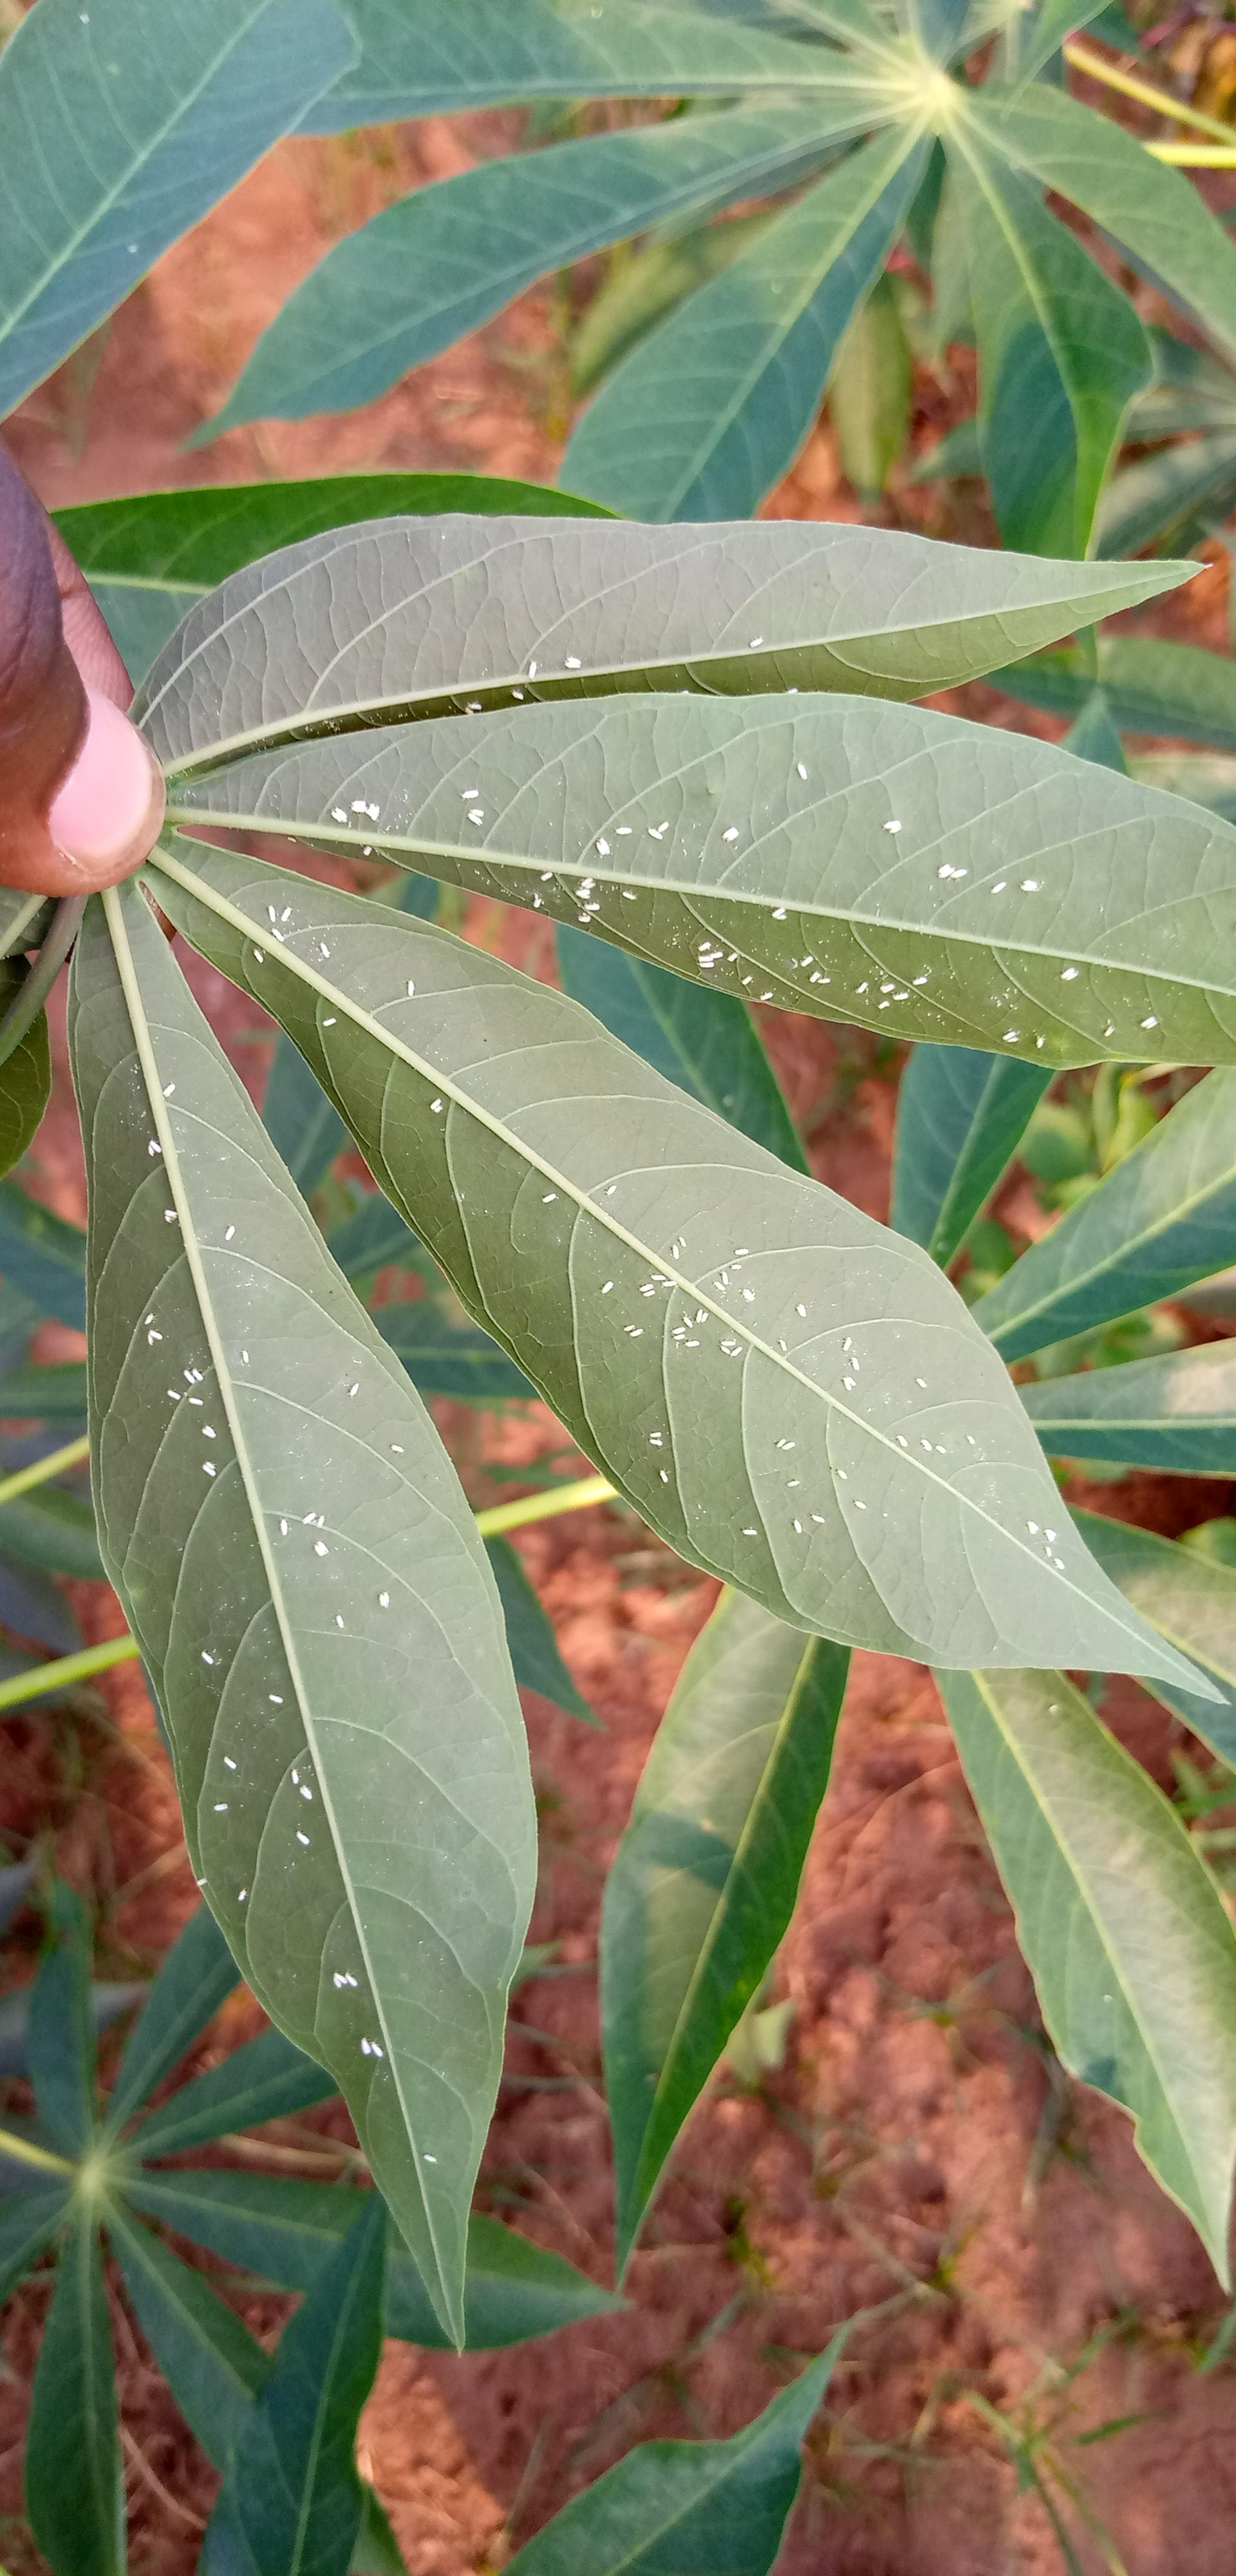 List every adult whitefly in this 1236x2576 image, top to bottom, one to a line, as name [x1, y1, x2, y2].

whitefly [77, 10, 95, 26]
whitefly [125, 241, 139, 255]
whitefly [747, 634, 765, 649]
whitefly [565, 656, 581, 664]
whitefly [526, 660, 537, 680]
whitefly [563, 662, 581, 670]
whitefly [787, 687, 799, 694]
whitefly [508, 687, 527, 701]
whitefly [465, 701, 482, 711]
whitefly [464, 706, 475, 715]
whitefly [795, 760, 811, 786]
whitefly [457, 787, 482, 800]
whitefly [350, 798, 366, 806]
whitefly [368, 803, 375, 817]
whitefly [371, 805, 380, 821]
whitefly [351, 806, 368, 813]
whitefly [333, 806, 348, 822]
whitefly [469, 809, 485, 817]
whitefly [331, 810, 342, 822]
whitefly [467, 812, 483, 828]
whitefly [883, 820, 903, 829]
whitefly [657, 820, 671, 833]
whitefly [613, 823, 633, 837]
whitefly [720, 824, 740, 843]
whitefly [888, 826, 903, 835]
whitefly [645, 826, 663, 842]
whitefly [599, 838, 612, 857]
whitefly [595, 842, 606, 857]
whitefly [360, 844, 373, 859]
whitefly [937, 864, 951, 873]
whitefly [938, 867, 956, 879]
whitefly [951, 868, 968, 880]
whitefly [538, 869, 554, 883]
whitefly [577, 876, 599, 889]
whitefly [987, 878, 1008, 896]
whitefly [1021, 879, 1038, 885]
whitefly [1018, 884, 1039, 893]
whitefly [573, 889, 594, 900]
whitefly [531, 889, 544, 911]
whitefly [621, 891, 639, 903]
whitefly [582, 900, 602, 913]
whitefly [268, 904, 277, 923]
whitefly [281, 905, 292, 923]
whitefly [771, 908, 785, 918]
whitefly [576, 911, 595, 927]
whitefly [776, 914, 787, 921]
whitefly [268, 927, 286, 944]
whitefly [695, 940, 713, 952]
whitefly [319, 941, 332, 960]
whitefly [251, 947, 264, 964]
whitefly [709, 950, 724, 958]
whitefly [725, 950, 741, 966]
whitefly [696, 953, 714, 961]
whitefly [800, 954, 816, 969]
whitefly [696, 961, 715, 969]
whitefly [1057, 964, 1081, 982]
whitefly [808, 970, 822, 984]
whitefly [740, 974, 753, 987]
whitefly [910, 974, 929, 987]
whitefly [816, 977, 831, 985]
whitefly [405, 978, 418, 999]
whitefly [853, 980, 870, 997]
whitefly [878, 983, 897, 995]
whitefly [758, 990, 776, 1002]
whitefly [892, 991, 910, 1002]
whitefly [876, 999, 892, 1010]
whitefly [320, 1016, 339, 1028]
whitefly [1139, 1016, 1156, 1028]
whitefly [1145, 1020, 1158, 1030]
whitefly [1101, 1023, 1116, 1038]
whitefly [1002, 1030, 1016, 1042]
whitefly [1033, 1033, 1046, 1051]
whitefly [1006, 1036, 1019, 1043]
whitefly [162, 1080, 176, 1099]
whitefly [429, 1096, 442, 1110]
whitefly [435, 1104, 444, 1114]
whitefly [149, 1139, 163, 1154]
whitefly [147, 1145, 155, 1157]
whitefly [604, 1183, 619, 1197]
whitefly [540, 1190, 558, 1205]
whitefly [163, 1207, 178, 1218]
whitefly [164, 1215, 173, 1226]
whitefly [223, 1222, 238, 1244]
whitefly [677, 1235, 689, 1249]
whitefly [671, 1243, 681, 1260]
whitefly [733, 1245, 750, 1256]
whitefly [729, 1263, 742, 1271]
whitefly [720, 1269, 733, 1287]
whitefly [649, 1273, 666, 1282]
whitefly [712, 1279, 727, 1293]
whitefly [599, 1280, 615, 1297]
whitefly [661, 1280, 678, 1288]
whitefly [637, 1282, 655, 1293]
whitefly [740, 1285, 756, 1302]
whitefly [642, 1289, 656, 1298]
whitefly [791, 1300, 812, 1322]
whitefly [695, 1307, 702, 1323]
whitefly [143, 1311, 156, 1325]
whitefly [702, 1311, 709, 1323]
whitefly [680, 1313, 694, 1329]
whitefly [623, 1323, 637, 1332]
whitefly [671, 1325, 688, 1334]
whitefly [629, 1327, 646, 1338]
whitefly [148, 1329, 164, 1341]
whitefly [147, 1332, 153, 1347]
whitefly [671, 1334, 686, 1341]
whitefly [839, 1336, 856, 1351]
whitefly [718, 1338, 736, 1347]
whitefly [777, 1338, 790, 1352]
whitefly [682, 1338, 703, 1349]
whitefly [718, 1345, 731, 1356]
whitefly [731, 1346, 744, 1357]
whitefly [240, 1348, 251, 1365]
whitefly [848, 1353, 863, 1372]
whitefly [191, 1367, 205, 1383]
whitefly [183, 1367, 196, 1385]
whitefly [843, 1376, 852, 1392]
whitefly [847, 1376, 857, 1388]
whitefly [915, 1376, 930, 1390]
whitefly [345, 1380, 362, 1398]
whitefly [165, 1388, 181, 1401]
whitefly [185, 1394, 206, 1406]
whitefly [201, 1423, 218, 1440]
whitefly [648, 1430, 662, 1438]
whitefly [965, 1432, 977, 1446]
whitefly [894, 1434, 909, 1450]
whitefly [919, 1437, 933, 1454]
whitefly [775, 1437, 787, 1449]
whitefly [647, 1438, 664, 1448]
whitefly [782, 1440, 797, 1453]
whitefly [933, 1442, 949, 1457]
whitefly [388, 1443, 407, 1456]
whitefly [205, 1461, 215, 1470]
whitefly [200, 1464, 216, 1477]
whitefly [834, 1467, 850, 1482]
whitefly [657, 1468, 671, 1487]
whitefly [783, 1477, 801, 1489]
whitefly [852, 1498, 868, 1512]
whitefly [303, 1511, 318, 1526]
whitefly [812, 1513, 828, 1527]
whitefly [316, 1514, 326, 1529]
whitefly [279, 1516, 289, 1538]
whitefly [790, 1518, 804, 1536]
whitefly [1024, 1518, 1040, 1536]
whitefly [1044, 1526, 1057, 1543]
whitefly [739, 1528, 759, 1537]
whitefly [317, 1541, 330, 1555]
whitefly [1042, 1543, 1053, 1558]
whitefly [313, 1544, 323, 1557]
whitefly [1052, 1556, 1067, 1571]
whitefly [383, 1591, 390, 1612]
whitefly [379, 1593, 384, 1608]
whitefly [334, 1613, 346, 1630]
whitefly [198, 1649, 216, 1667]
whitefly [267, 1692, 285, 1705]
whitefly [1045, 1700, 1063, 1717]
whitefly [222, 1754, 239, 1771]
whitefly [289, 1766, 301, 1786]
whitefly [299, 1785, 314, 1801]
whitefly [212, 1801, 231, 1812]
whitefly [291, 1829, 312, 1847]
whitefly [194, 1875, 209, 1889]
whitefly [235, 1886, 248, 1904]
whitefly [333, 1971, 348, 1985]
whitefly [346, 1971, 360, 1989]
whitefly [332, 1976, 343, 1989]
whitefly [360, 2036, 371, 2055]
whitefly [371, 2040, 385, 2058]
whitefly [420, 2152, 439, 2165]